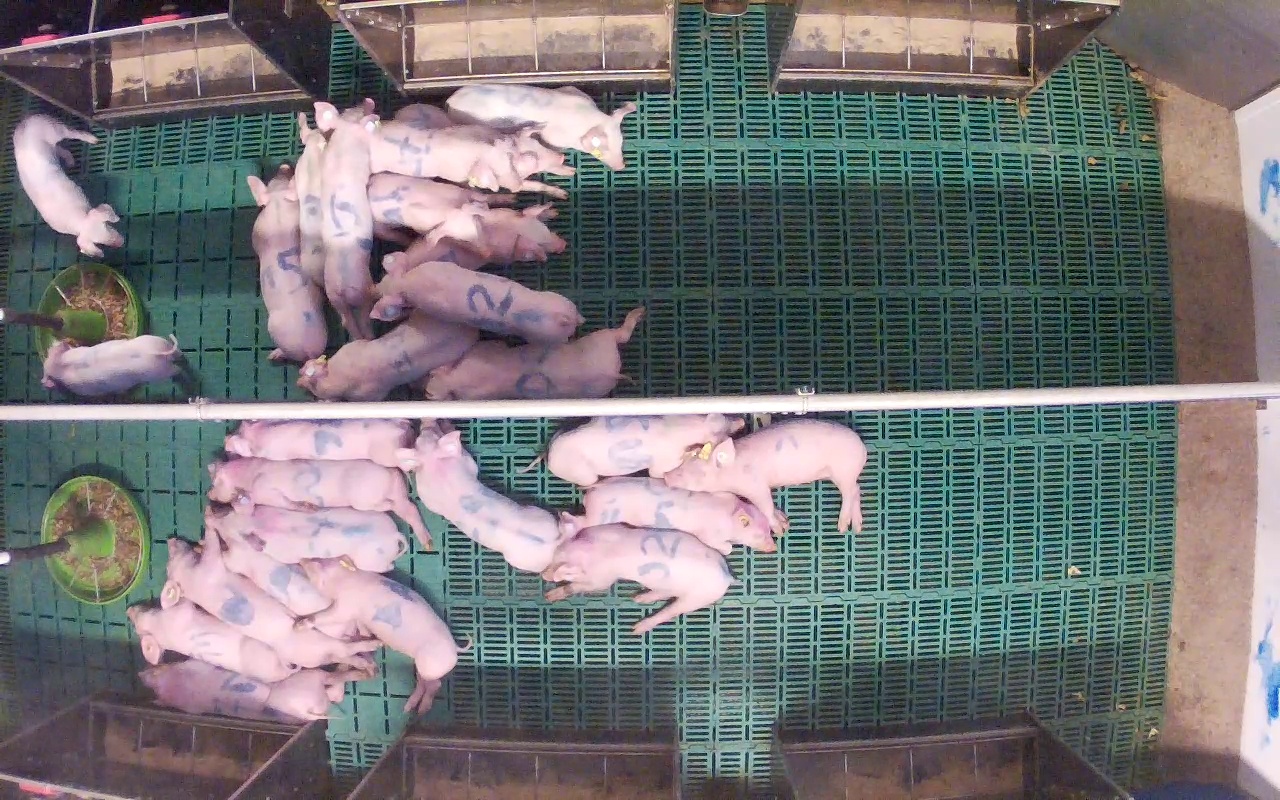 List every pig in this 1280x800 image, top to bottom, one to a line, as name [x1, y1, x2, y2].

pig [443, 84, 639, 174]
pig [313, 96, 382, 343]
pig [393, 103, 576, 201]
pig [11, 111, 127, 260]
pig [295, 112, 329, 289]
pig [369, 119, 524, 194]
pig [246, 164, 329, 363]
pig [367, 172, 518, 260]
pig [404, 200, 568, 273]
pig [368, 251, 588, 347]
pig [407, 307, 646, 400]
pig [296, 309, 482, 402]
pig [40, 335, 185, 399]
pig [515, 414, 747, 487]
pig [223, 417, 419, 473]
pig [392, 418, 561, 575]
pig [664, 418, 869, 537]
pig [205, 457, 435, 552]
pig [574, 475, 778, 558]
pig [212, 487, 411, 574]
pig [193, 503, 373, 643]
pig [160, 506, 386, 671]
pig [540, 524, 743, 636]
pig [293, 555, 475, 717]
pig [125, 598, 304, 686]
pig [135, 657, 375, 726]